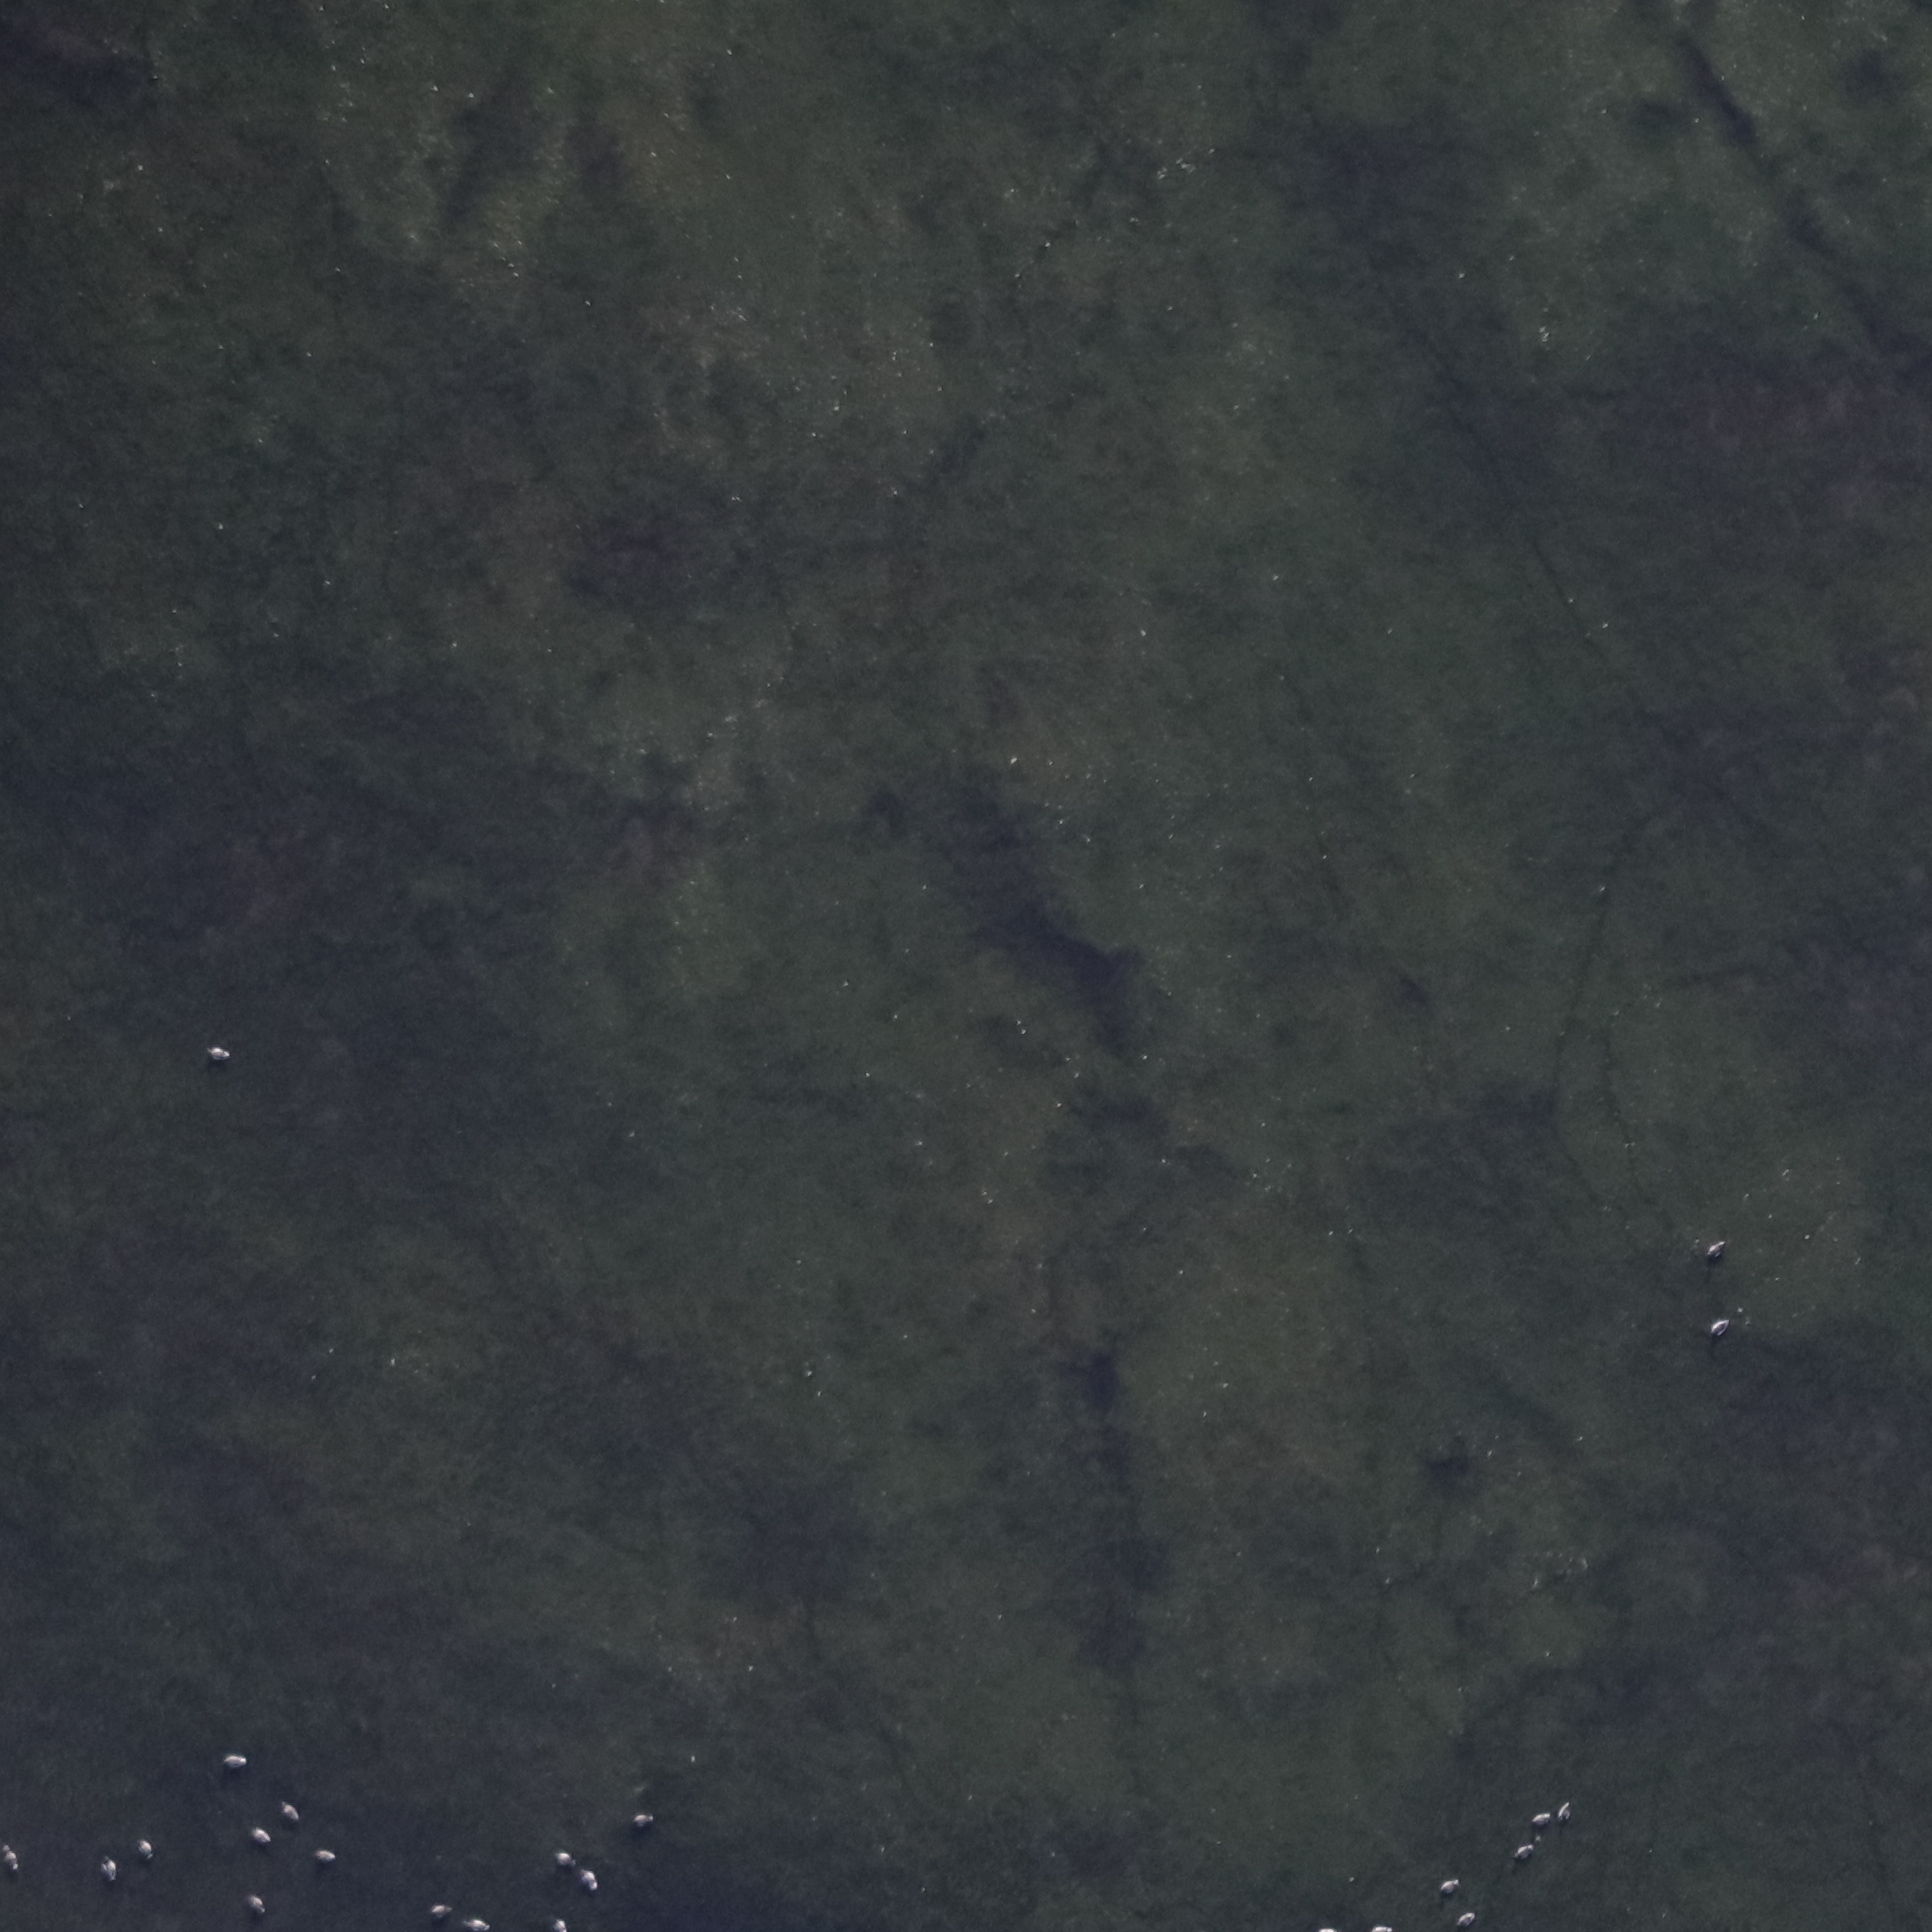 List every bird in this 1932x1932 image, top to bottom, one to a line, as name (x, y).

brant (217, 1052)
brant (1715, 1248)
brant (1717, 1328)
brant (232, 1763)
brant (295, 1799)
brant (1563, 1814)
brant (1542, 1818)
brant (642, 1819)
brant (262, 1824)
brant (149, 1850)
brant (328, 1854)
brant (1524, 1854)
brant (562, 1859)
brant (14, 1860)
brant (113, 1866)
brant (1453, 1883)
brant (598, 1884)
brant (268, 1895)
brant (444, 1897)
brant (1464, 1919)
brant (482, 1924)